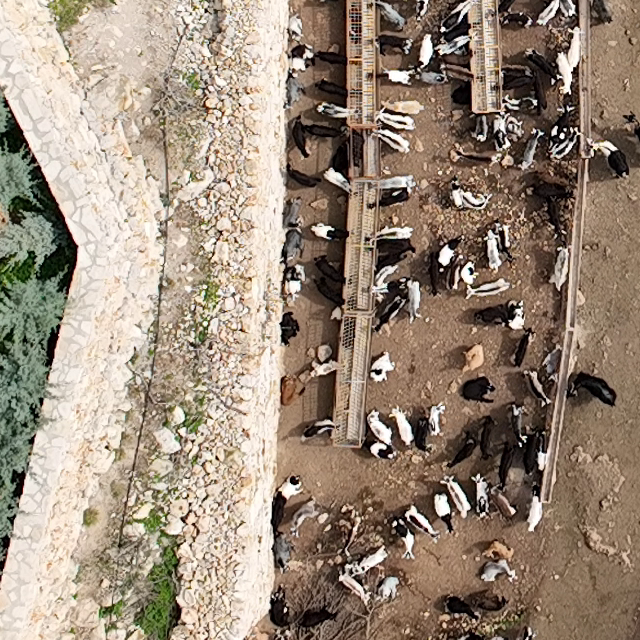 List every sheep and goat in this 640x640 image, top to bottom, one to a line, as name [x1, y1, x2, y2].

goat [369, 0, 407, 30]
goat [414, 0, 429, 21]
goat [441, 0, 479, 33]
goat [490, 0, 519, 17]
goat [537, 0, 561, 26]
goat [545, 0, 576, 17]
goat [589, 0, 612, 22]
goat [348, 6, 362, 43]
goat [500, 11, 533, 28]
goat [287, 14, 303, 41]
goat [440, 22, 480, 44]
goat [566, 28, 584, 68]
goat [436, 32, 479, 56]
goat [374, 34, 413, 54]
goat [409, 34, 434, 74]
goat [289, 44, 314, 79]
goat [524, 48, 562, 84]
goat [315, 52, 359, 65]
goat [556, 52, 573, 96]
goat [440, 65, 485, 82]
goat [495, 65, 533, 77]
goat [413, 68, 448, 84]
goat [368, 70, 414, 87]
goat [532, 70, 546, 108]
goat [493, 76, 535, 90]
goat [283, 78, 304, 108]
goat [314, 79, 363, 97]
goat [450, 82, 474, 103]
goat [500, 93, 536, 113]
goat [379, 100, 425, 114]
goat [316, 102, 361, 117]
goat [548, 105, 575, 152]
goat [494, 111, 511, 147]
goat [624, 112, 639, 164]
goat [474, 113, 487, 141]
goat [374, 114, 415, 130]
goat [508, 116, 523, 143]
goat [293, 117, 312, 158]
goat [305, 124, 347, 137]
goat [550, 126, 582, 158]
goat [350, 128, 361, 166]
goat [371, 129, 412, 153]
goat [520, 129, 545, 168]
goat [585, 137, 630, 179]
goat [333, 138, 349, 168]
goat [453, 144, 500, 165]
goat [286, 162, 321, 187]
goat [323, 168, 354, 193]
goat [368, 174, 416, 191]
goat [452, 176, 464, 208]
goat [534, 183, 575, 199]
goat [367, 191, 409, 208]
goat [462, 192, 493, 210]
goat [283, 196, 301, 229]
goat [547, 199, 564, 235]
goat [312, 222, 356, 239]
goat [494, 222, 516, 264]
goat [280, 227, 302, 265]
goat [370, 227, 412, 245]
goat [484, 230, 501, 268]
goat [440, 234, 465, 272]
goat [373, 240, 416, 254]
goat [550, 240, 568, 292]
goat [376, 251, 407, 271]
goat [427, 253, 442, 297]
goat [445, 254, 464, 289]
goat [314, 255, 353, 286]
goat [462, 262, 476, 284]
goat [284, 264, 303, 304]
goat [374, 265, 398, 287]
goat [314, 277, 345, 304]
goat [370, 277, 410, 297]
goat [464, 278, 510, 298]
goat [407, 281, 423, 322]
goat [373, 298, 406, 333]
goat [508, 298, 523, 330]
goat [475, 304, 508, 325]
goat [280, 312, 300, 346]
goat [515, 327, 535, 367]
goat [463, 344, 484, 370]
goat [541, 345, 561, 371]
goat [370, 352, 394, 382]
goat [309, 360, 345, 376]
goat [523, 368, 553, 406]
goat [567, 369, 616, 407]
goat [463, 376, 497, 404]
goat [280, 377, 305, 406]
goat [430, 404, 445, 436]
goat [511, 404, 528, 447]
goat [389, 408, 414, 445]
goat [368, 409, 392, 444]
goat [415, 416, 428, 451]
goat [480, 416, 493, 460]
goat [301, 419, 341, 441]
goat [523, 430, 539, 476]
goat [537, 432, 549, 472]
goat [364, 436, 395, 459]
goat [447, 438, 478, 468]
goat [498, 442, 515, 482]
goat [473, 473, 489, 518]
goat [271, 475, 302, 536]
goat [440, 475, 472, 518]
goat [526, 484, 542, 532]
goat [490, 485, 515, 517]
goat [433, 493, 455, 534]
goat [291, 499, 318, 534]
goat [405, 505, 440, 540]
goat [392, 518, 415, 561]
goat [337, 522, 359, 557]
goat [273, 535, 291, 574]
goat [483, 541, 514, 559]
goat [349, 545, 388, 576]
goat [481, 559, 516, 582]
goat [340, 576, 371, 606]
goat [377, 576, 396, 599]
goat [269, 586, 290, 626]
goat [476, 592, 509, 610]
goat [446, 595, 481, 623]
goat [300, 609, 338, 627]